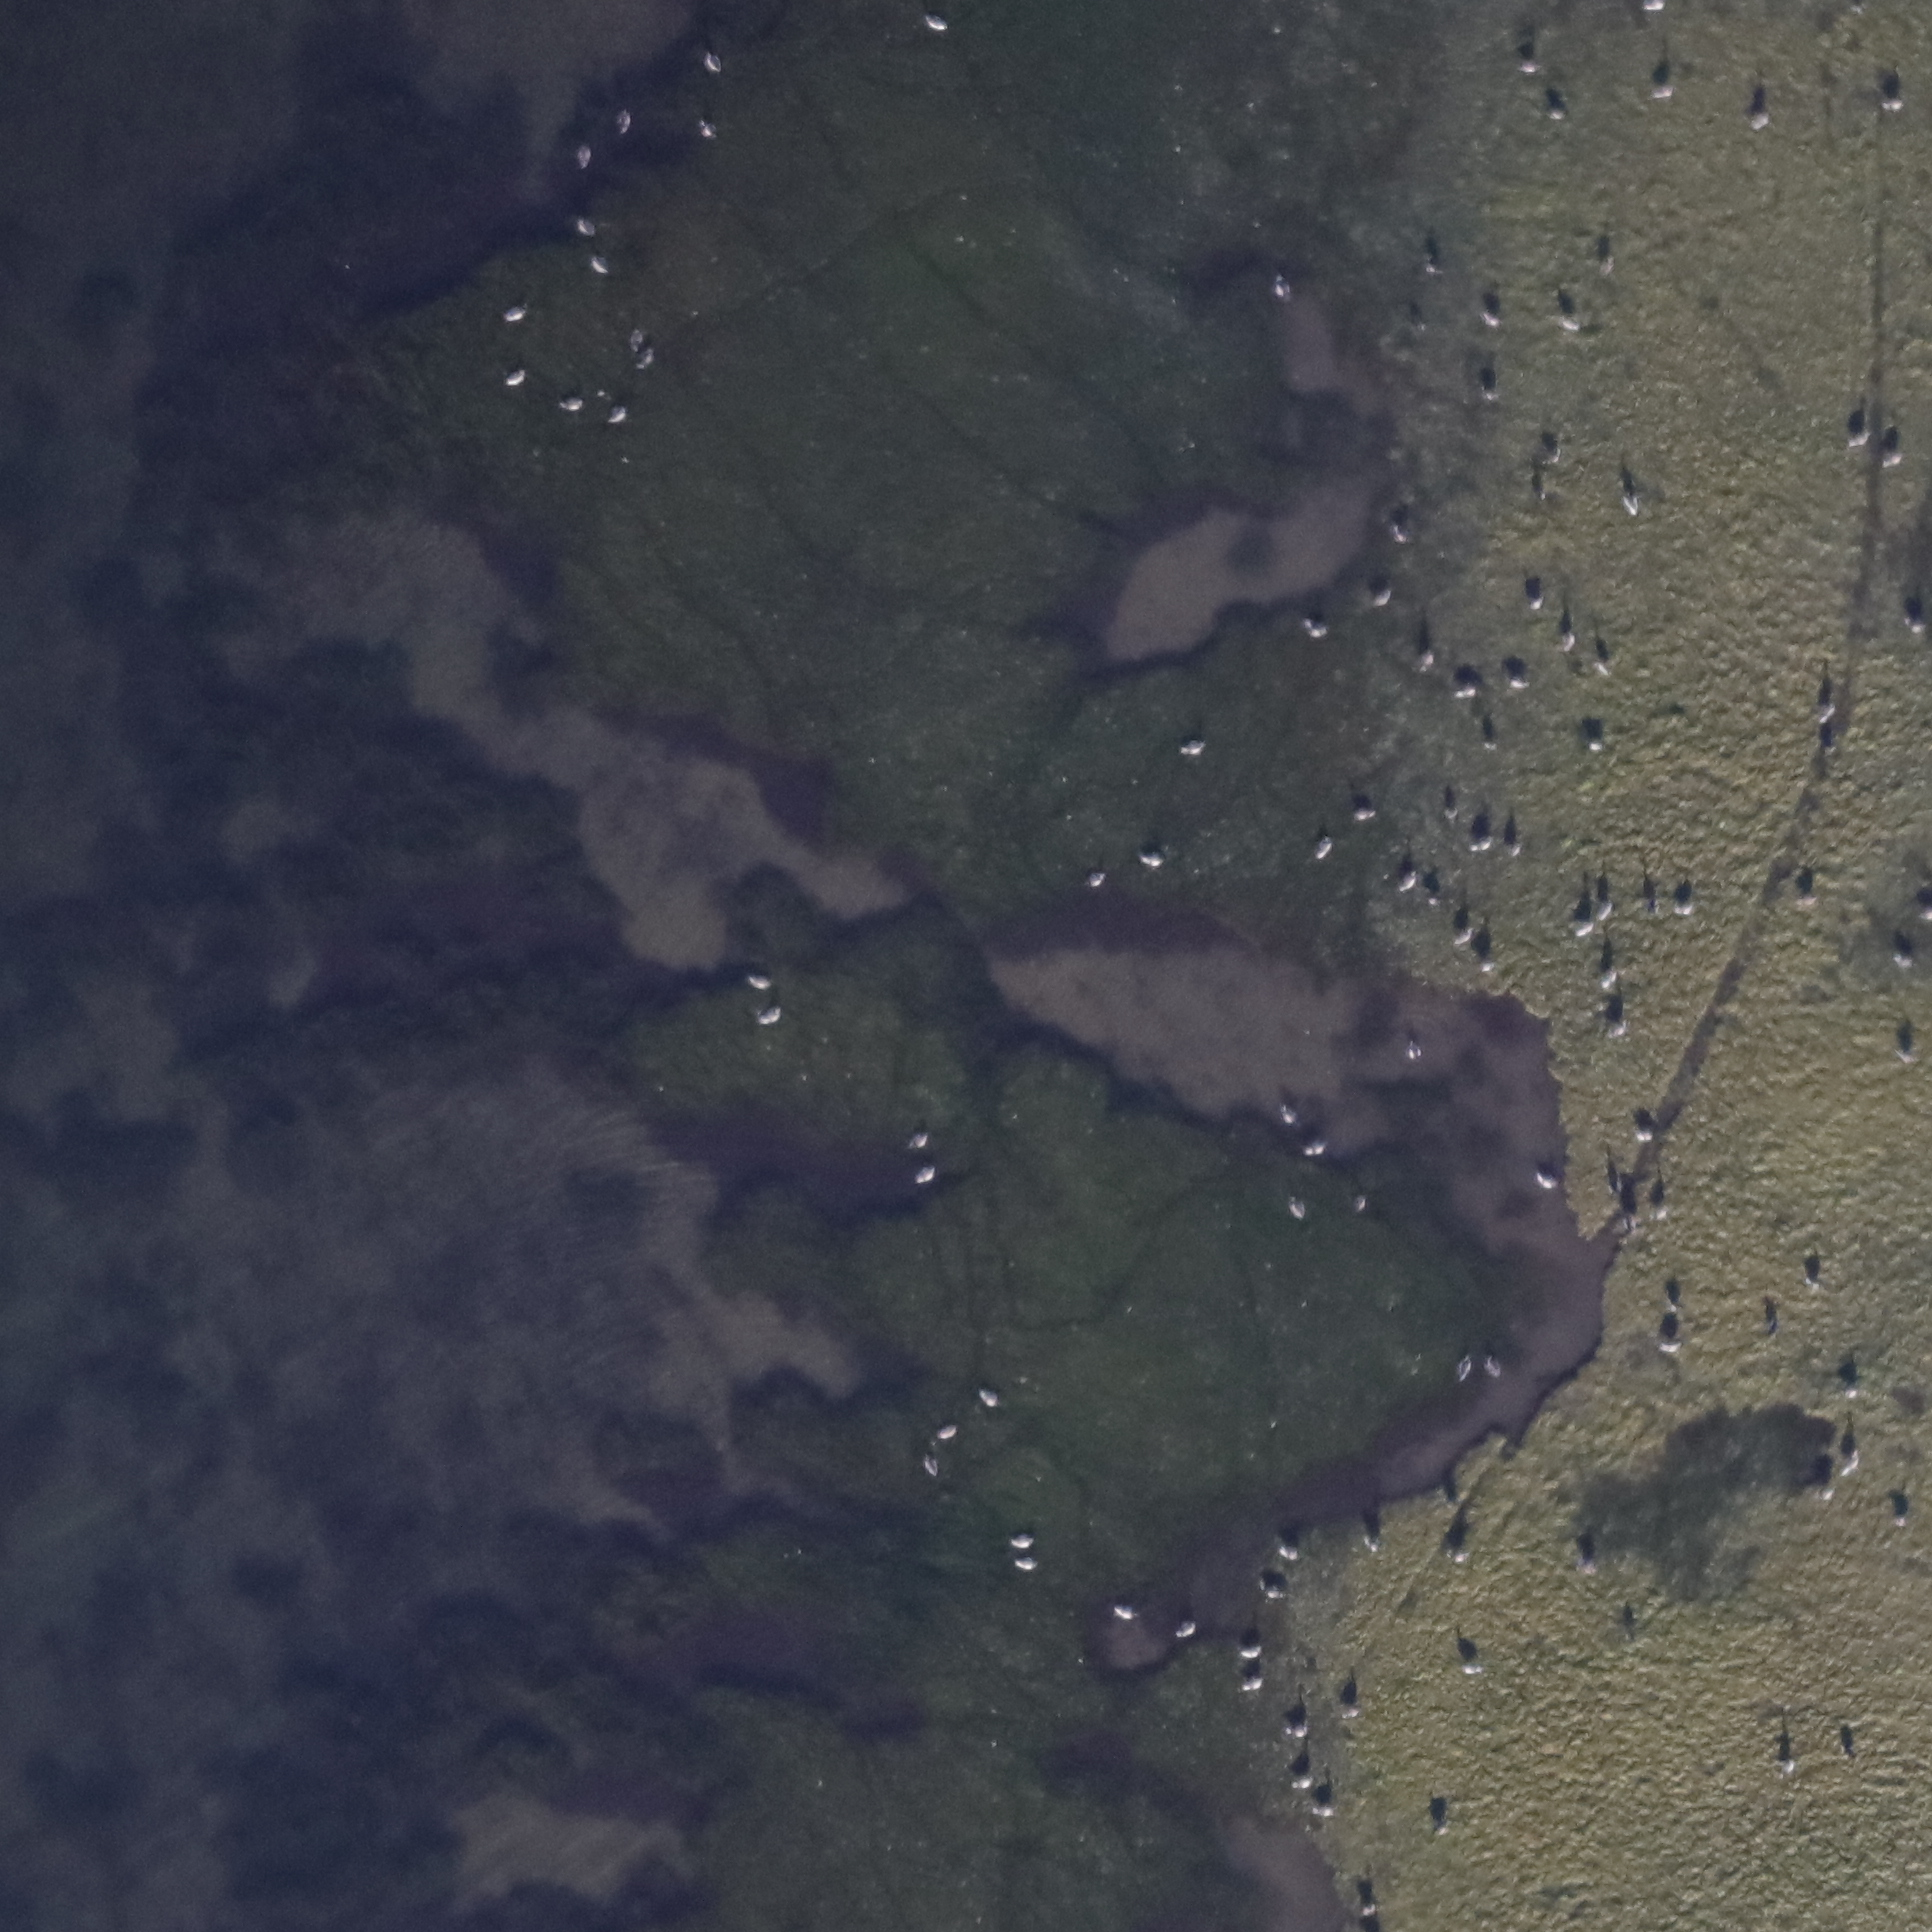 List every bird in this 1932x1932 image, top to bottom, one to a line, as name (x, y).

brant (1665, 3)
brant (930, 30)
brant (1525, 57)
brant (722, 62)
brant (1670, 92)
brant (1763, 104)
brant (1906, 111)
brant (1560, 118)
brant (629, 130)
brant (710, 138)
brant (590, 158)
brant (593, 228)
brant (597, 263)
brant (1596, 266)
brant (1433, 268)
brant (1283, 292)
brant (1499, 309)
brant (512, 312)
brant (1562, 324)
brant (1415, 326)
brant (634, 339)
brant (647, 366)
brant (522, 375)
brant (1491, 391)
brant (582, 395)
brant (627, 410)
brant (1867, 437)
brant (1557, 461)
brant (1897, 464)
brant (1541, 495)
brant (1631, 503)
brant (1393, 535)
brant (1525, 593)
brant (1383, 596)
brant (1925, 621)
brant (1317, 631)
brant (1562, 653)
brant (1423, 664)
brant (1601, 669)
brant (1511, 682)
brant (1460, 697)
brant (1825, 708)
brant (1484, 736)
brant (1205, 750)
brant (1592, 750)
brant (1442, 807)
brant (1359, 811)
brant (1474, 841)
brant (1327, 844)
brant (1509, 851)
brant (1159, 863)
brant (1410, 882)
brant (1099, 883)
brant (1440, 892)
brant (1794, 903)
brant (1597, 910)
brant (1687, 912)
brant (1925, 912)
brant (1650, 914)
brant (1577, 931)
brant (1455, 936)
brant (1906, 962)
brant (1484, 966)
brant (1602, 976)
brant (756, 988)
brant (771, 1015)
brant (1604, 1027)
brant (1419, 1046)
brant (1906, 1051)
brant (1293, 1122)
brant (1643, 1130)
brant (922, 1140)
brant (1316, 1148)
brant (927, 1172)
brant (1615, 1179)
brant (1535, 1188)
brant (1366, 1196)
brant (1295, 1202)
brant (1636, 1221)
brant (1673, 1223)
brant (1821, 1280)
brant (1678, 1307)
brant (1782, 1331)
brant (1672, 1343)
brant (1500, 1364)
brant (1464, 1368)
brant (1849, 1393)
brant (986, 1399)
brant (947, 1434)
brant (931, 1458)
brant (1852, 1459)
brant (1896, 1511)
brant (1295, 1543)
brant (1025, 1548)
brant (1372, 1554)
brant (1455, 1555)
brant (1583, 1571)
brant (1025, 1572)
brant (1280, 1590)
brant (1129, 1614)
brant (1183, 1637)
brant (1250, 1651)
brant (1470, 1669)
brant (1249, 1681)
brant (1345, 1710)
brant (1301, 1734)
brant (1842, 1761)
brant (1789, 1769)
brant (1303, 1778)
brant (1330, 1807)
brant (1450, 1835)
brant (1370, 1913)